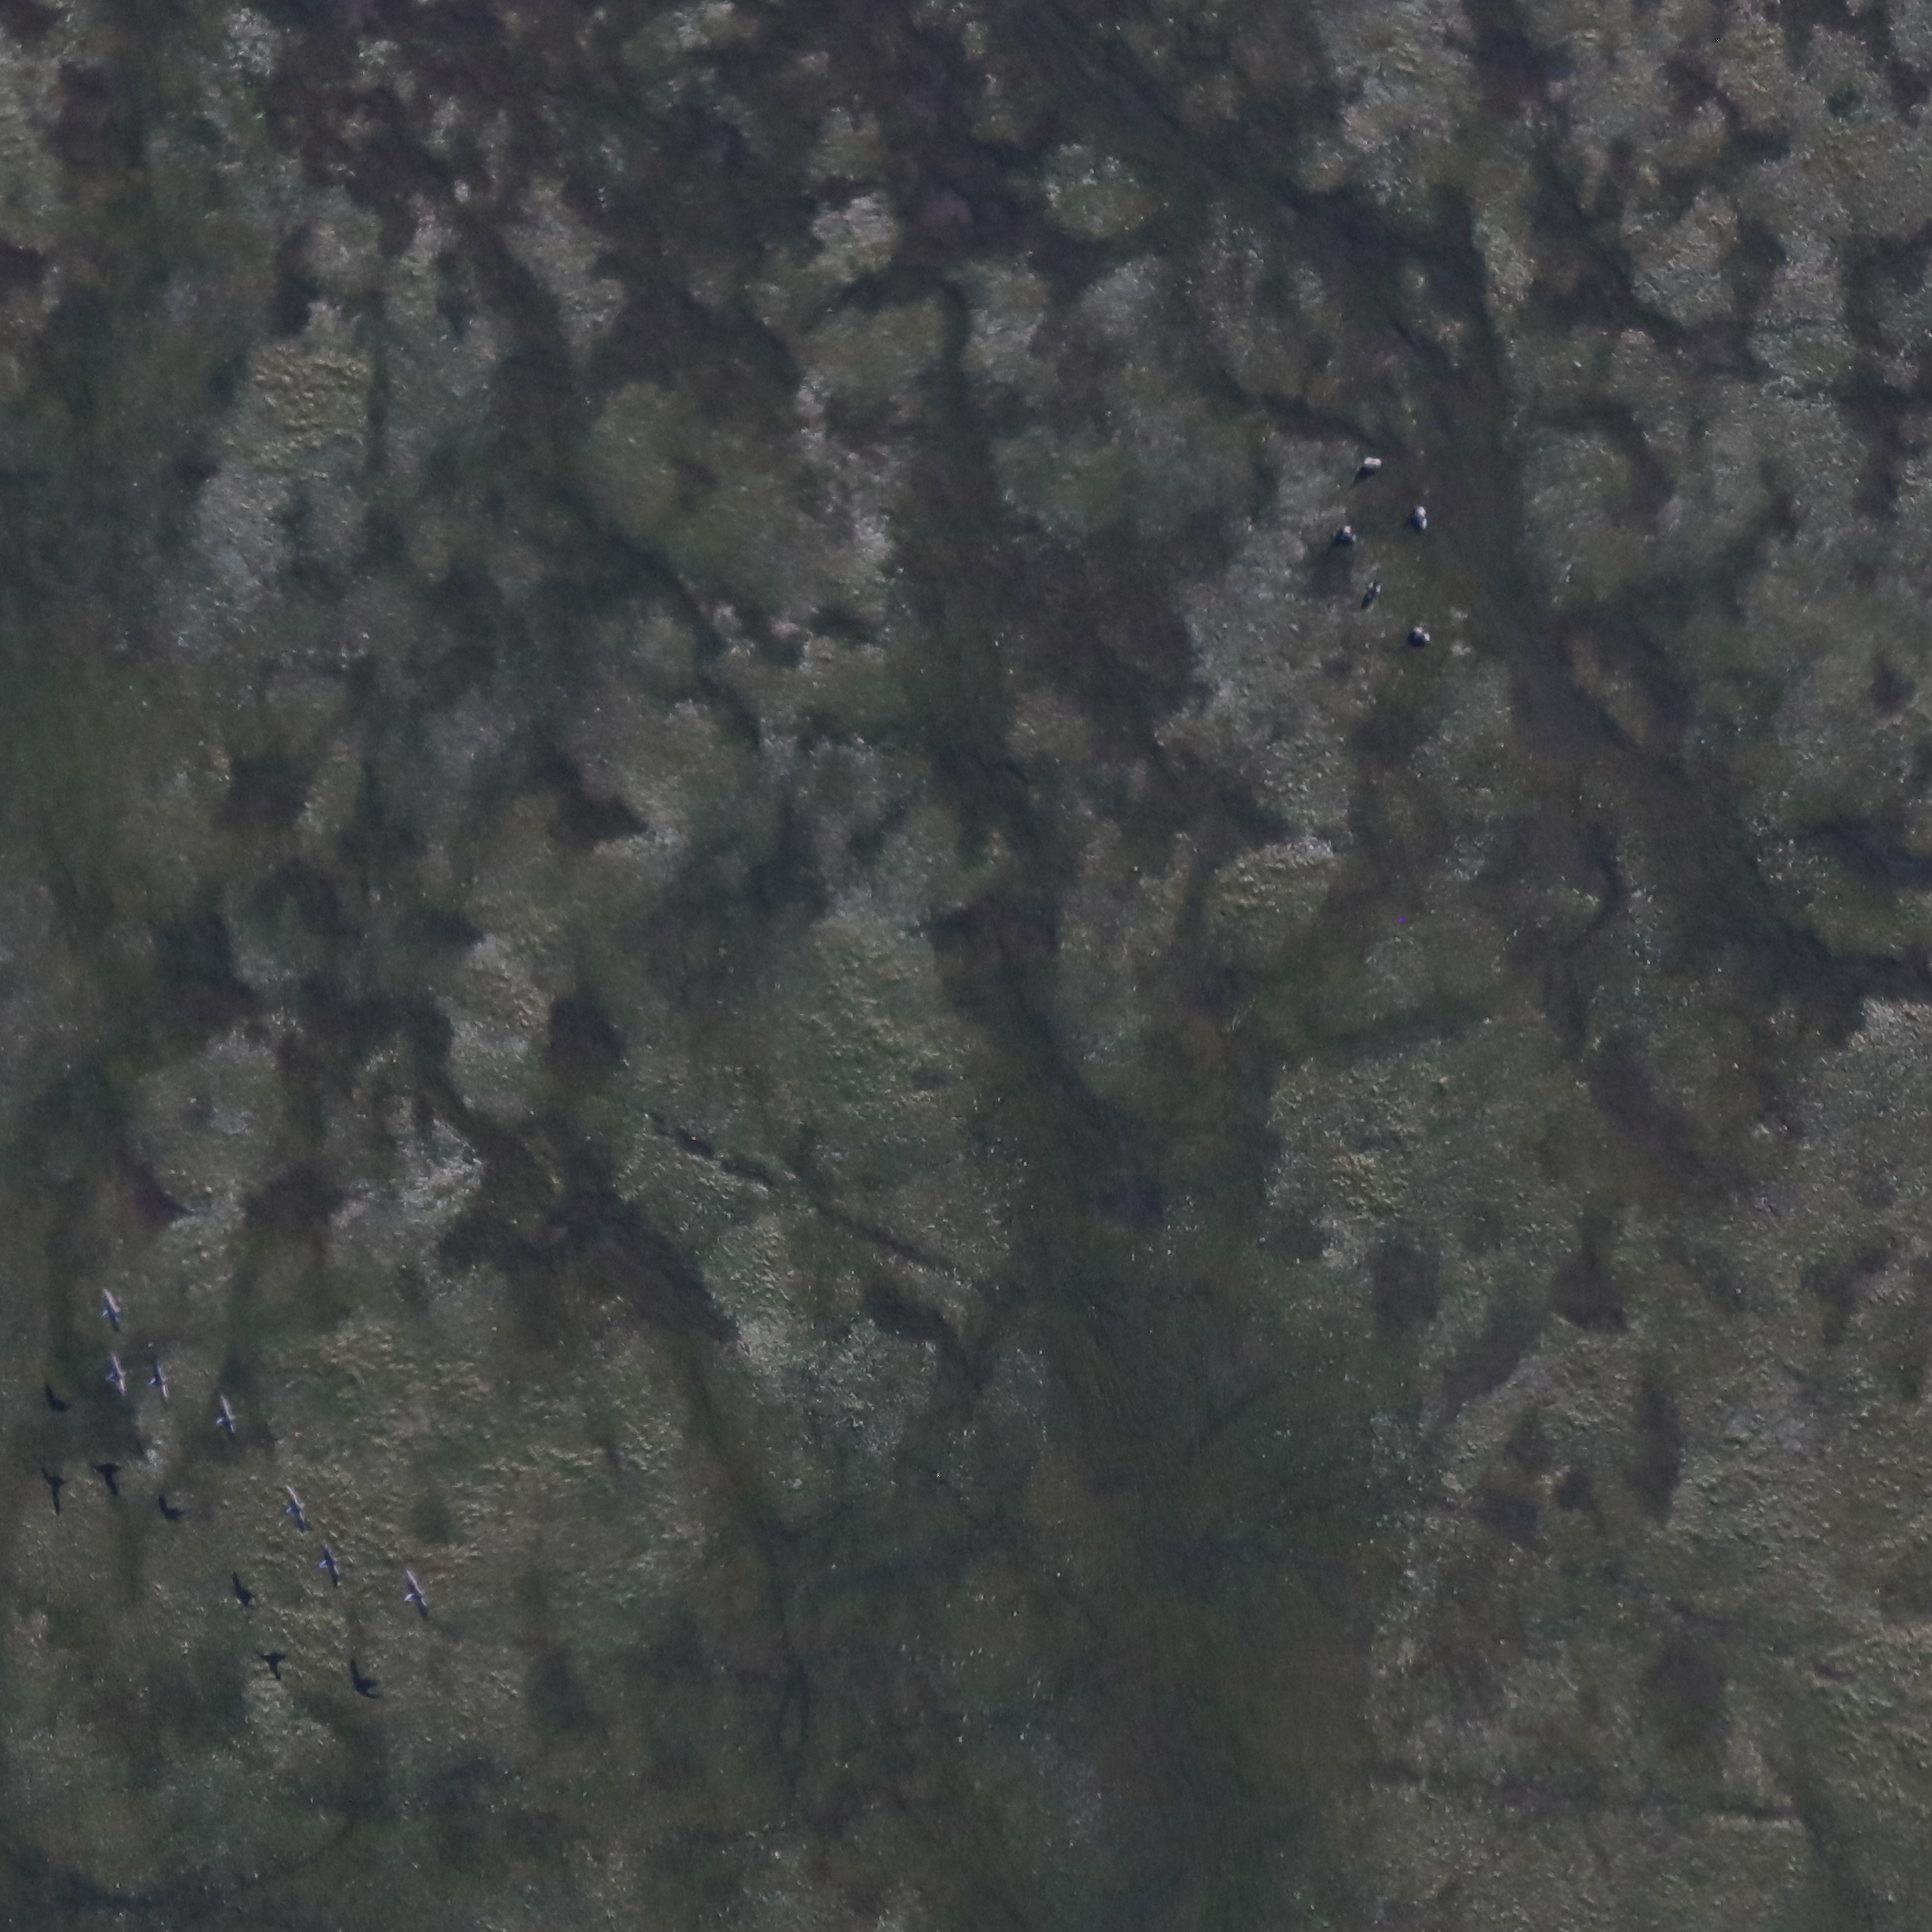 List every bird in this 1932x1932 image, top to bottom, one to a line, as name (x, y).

brant (1370, 462)
brant (1419, 513)
brant (1350, 536)
brant (1377, 593)
brant (1421, 634)
brant (111, 1310)
brant (118, 1377)
brant (160, 1381)
brant (224, 1420)
brant (297, 1508)
brant (330, 1562)
brant (419, 1595)